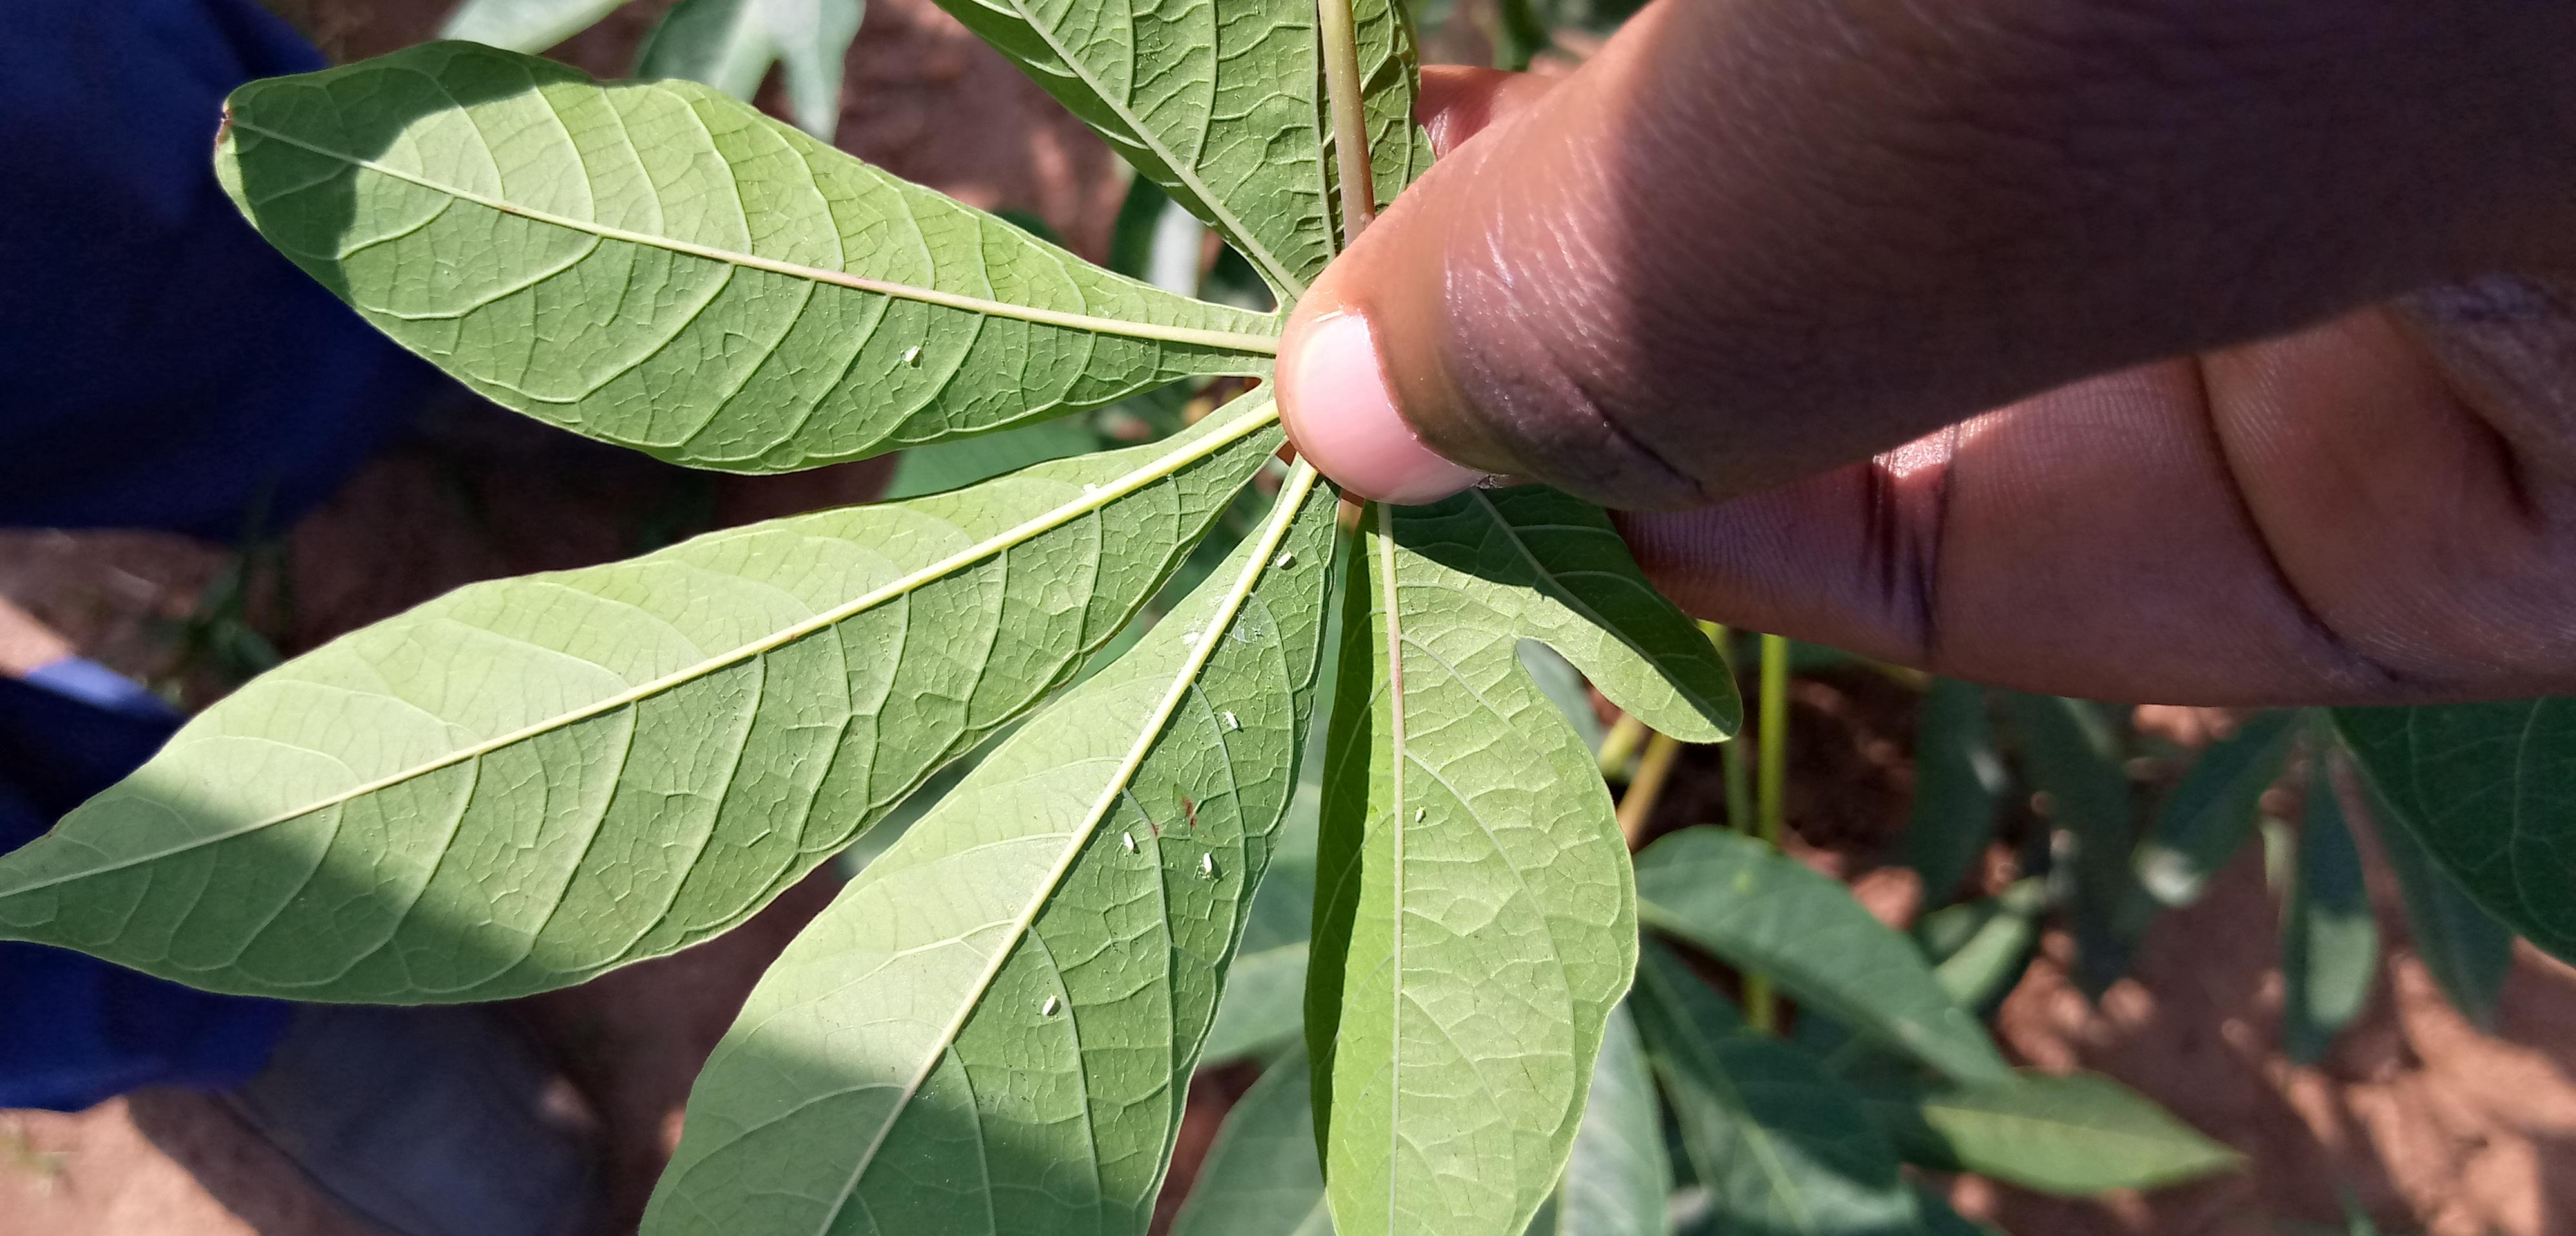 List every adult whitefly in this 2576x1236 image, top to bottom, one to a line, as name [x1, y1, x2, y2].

whitefly [903, 343, 924, 366]
whitefly [1080, 480, 1099, 495]
whitefly [1276, 547, 1297, 572]
whitefly [1180, 628, 1202, 648]
whitefly [1220, 704, 1244, 731]
whitefly [1411, 801, 1428, 827]
whitefly [1122, 829, 1139, 854]
whitefly [1200, 849, 1216, 875]
whitefly [1039, 991, 1059, 1018]